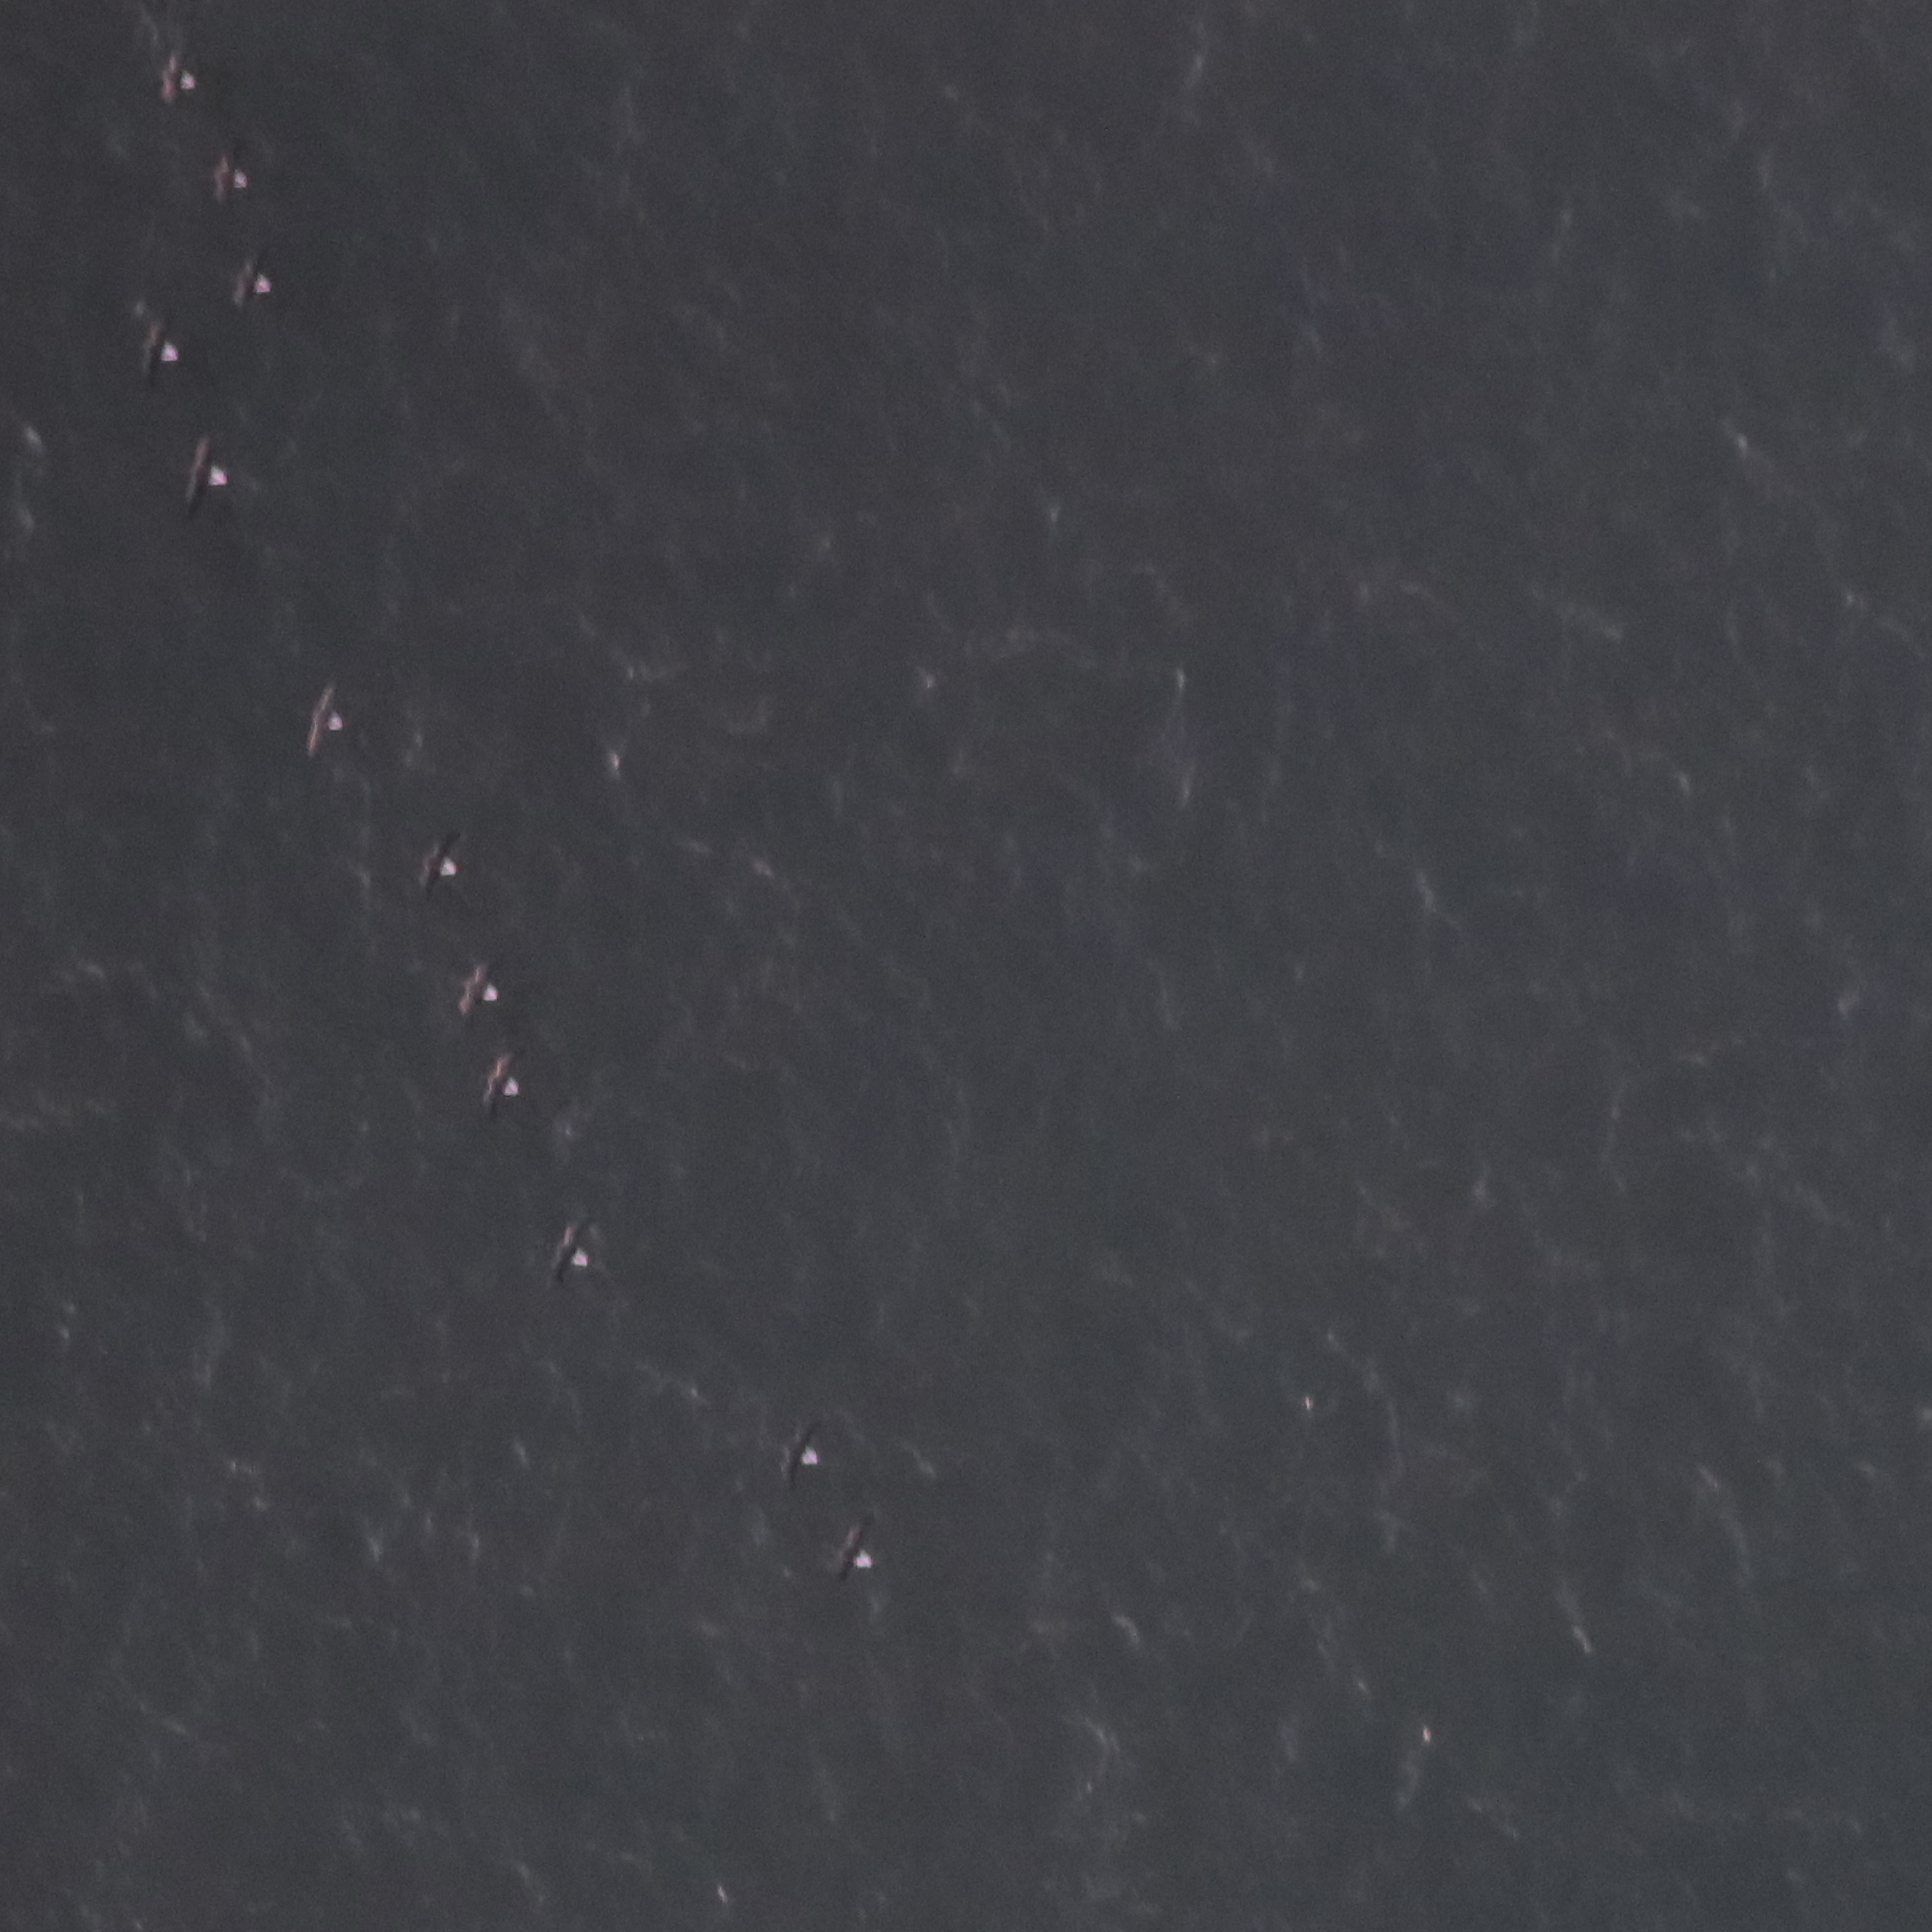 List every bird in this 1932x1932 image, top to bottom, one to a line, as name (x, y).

brant (173, 77)
brant (224, 181)
brant (255, 279)
brant (159, 346)
brant (202, 470)
brant (320, 719)
brant (436, 866)
brant (479, 992)
brant (505, 1085)
brant (574, 1257)
brant (800, 1450)
brant (849, 1554)